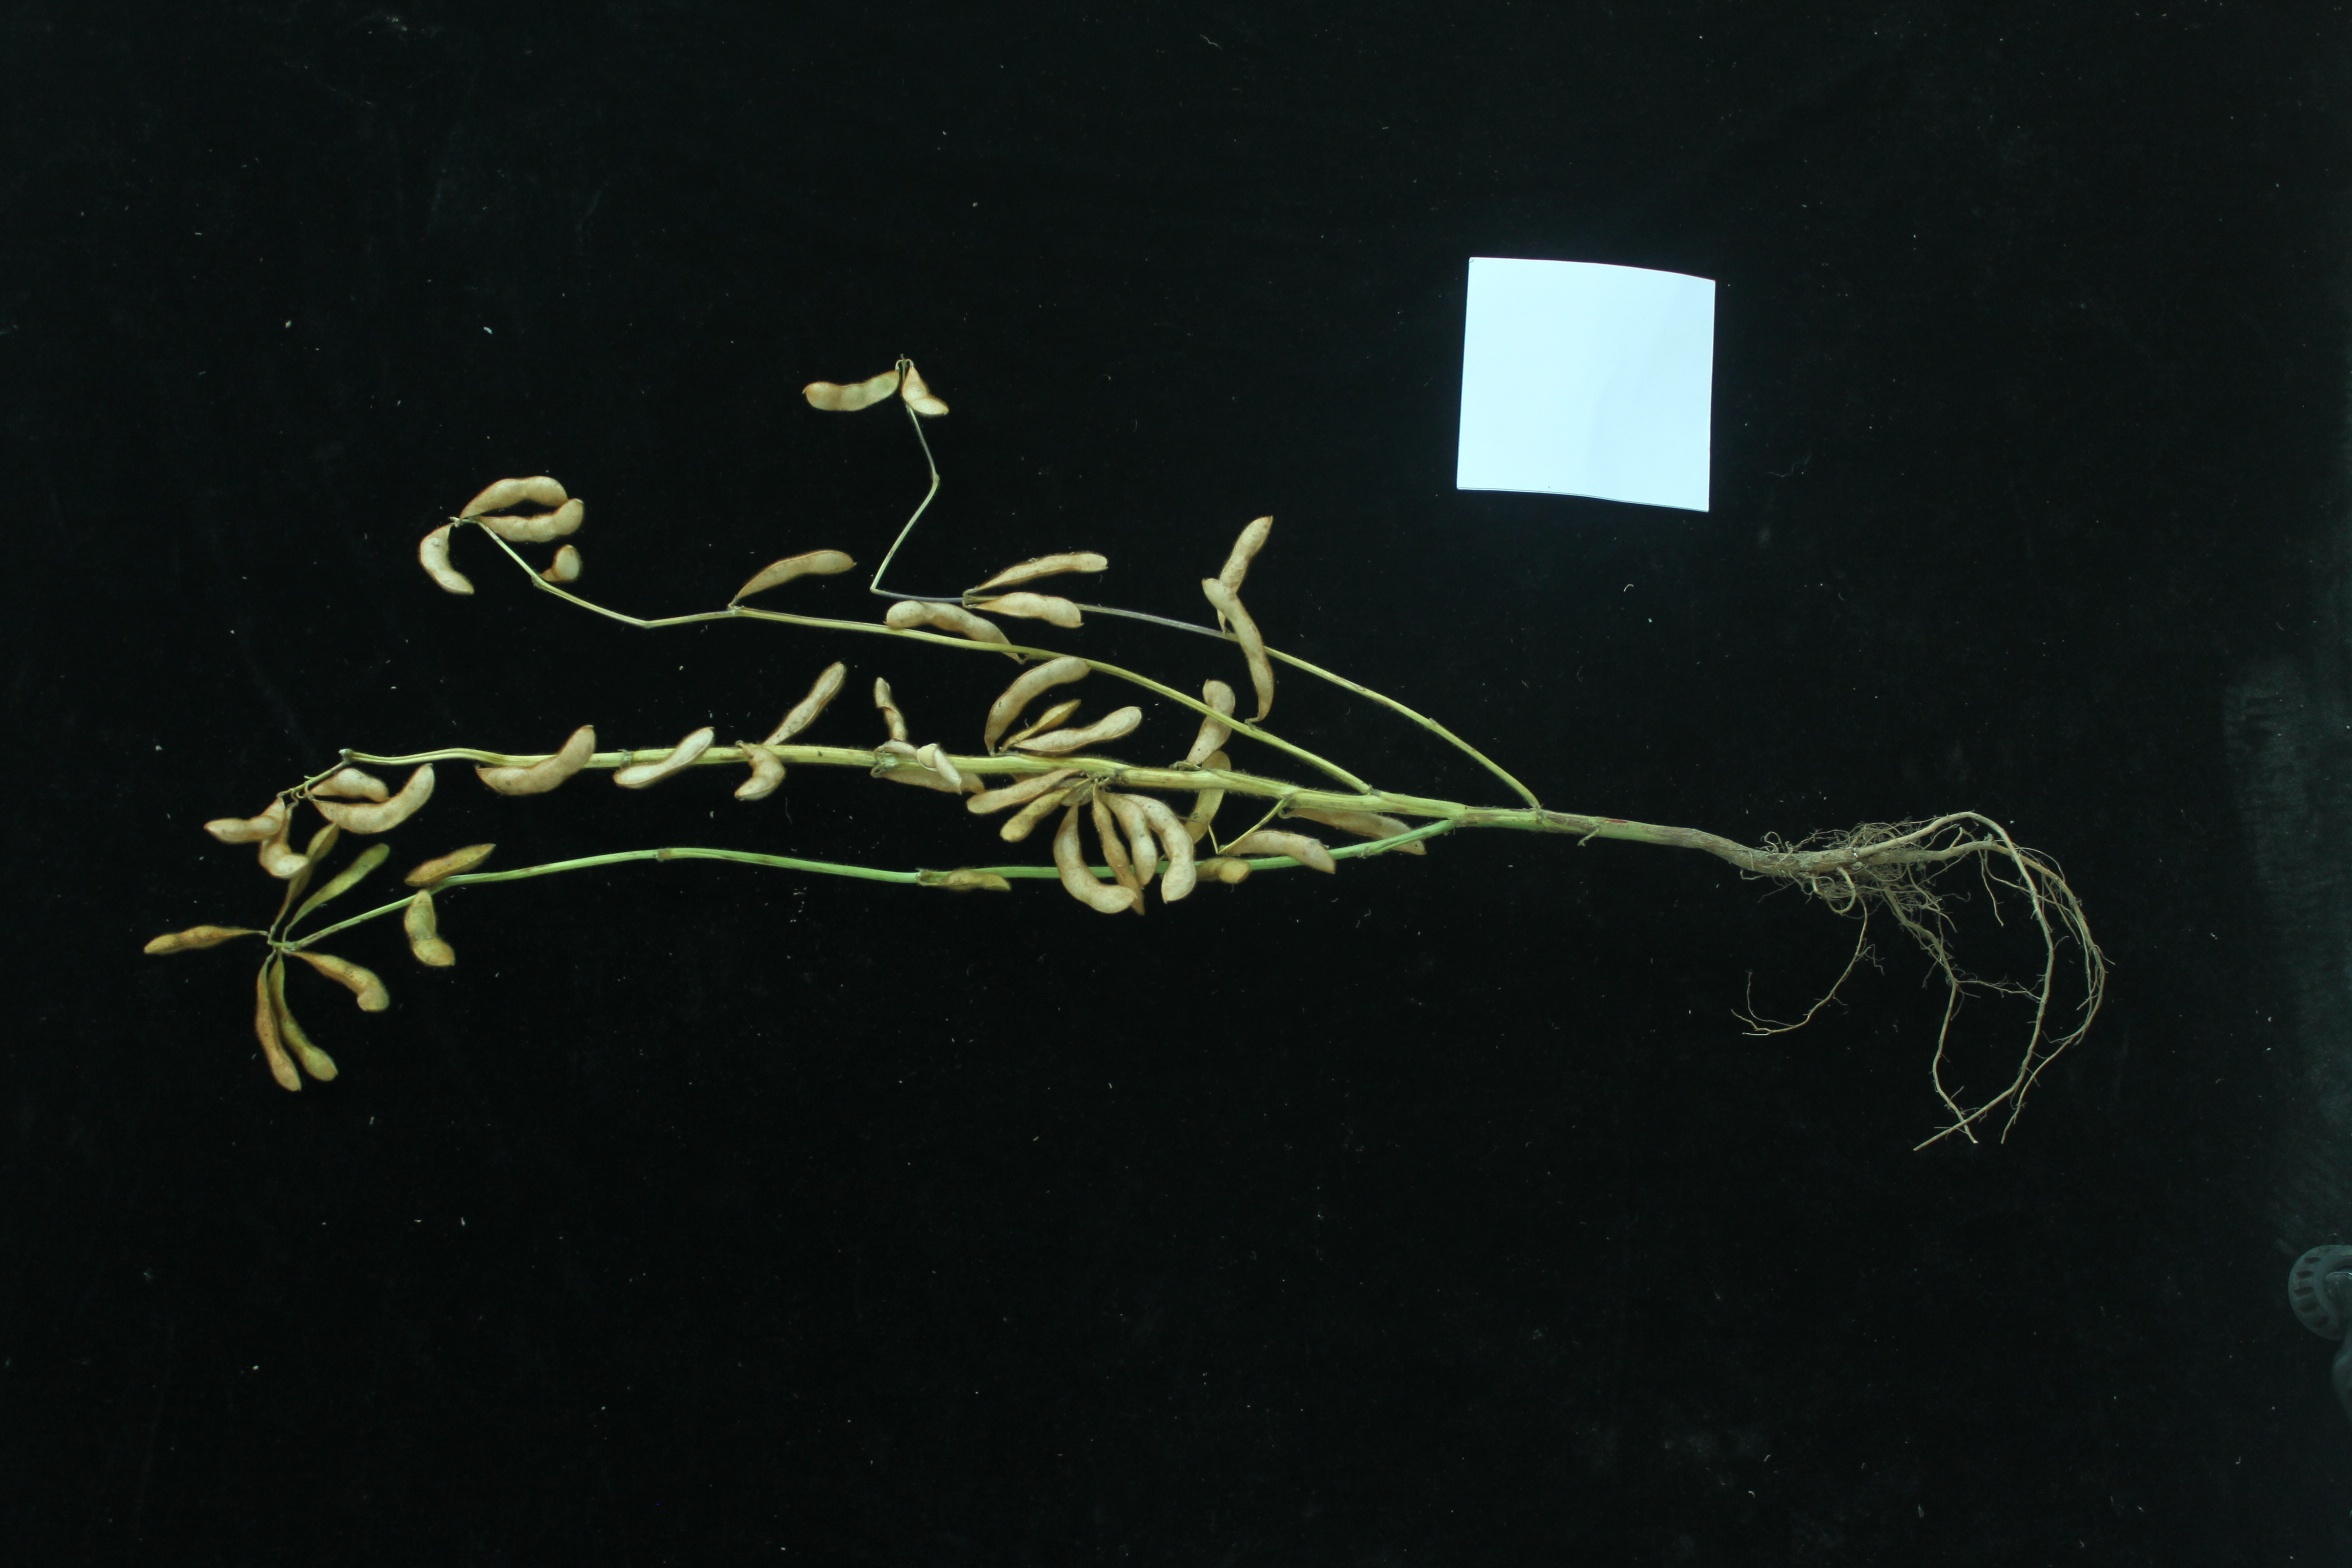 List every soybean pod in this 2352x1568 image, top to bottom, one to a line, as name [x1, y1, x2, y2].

soybean pod [903, 367, 948, 417]
soybean pod [804, 370, 897, 412]
soybean pod [463, 478, 567, 519]
soybean pod [474, 504, 581, 542]
soybean pod [1217, 519, 1271, 625]
soybean pod [421, 528, 472, 595]
soybean pod [545, 549, 576, 580]
soybean pod [733, 553, 854, 602]
soybean pod [979, 556, 1107, 591]
soybean pod [1202, 580, 1273, 719]
soybean pod [979, 594, 1082, 627]
soybean pod [885, 605, 1019, 660]
soybean pod [987, 660, 1090, 756]
soybean pod [762, 666, 844, 743]
soybean pod [1187, 682, 1236, 765]
soybean pod [1005, 700, 1078, 747]
soybean pod [1017, 710, 1139, 753]
soybean pod [481, 728, 593, 796]
soybean pod [615, 732, 712, 790]
soybean pod [737, 751, 783, 799]
soybean pod [1188, 754, 1229, 842]
soybean pod [875, 769, 982, 793]
soybean pod [316, 770, 431, 833]
soybean pod [970, 771, 1077, 813]
soybean pod [310, 772, 387, 801]
soybean pod [1003, 786, 1081, 840]
soybean pod [1103, 794, 1156, 887]
soybean pod [1125, 796, 1195, 904]
soybean pod [1095, 799, 1146, 917]
soybean pod [206, 801, 281, 844]
soybean pod [1054, 805, 1138, 913]
soybean pod [1287, 806, 1425, 854]
soybean pod [262, 811, 306, 881]
soybean pod [278, 824, 339, 919]
soybean pod [1225, 832, 1332, 873]
soybean pod [288, 845, 390, 931]
soybean pod [406, 846, 493, 886]
soybean pod [1195, 861, 1249, 884]
soybean pod [916, 874, 1010, 892]
soybean pod [405, 895, 453, 966]
soybean pod [142, 928, 257, 957]
soybean pod [299, 954, 389, 1012]
soybean pod [270, 961, 337, 1081]
soybean pod [258, 968, 300, 1091]